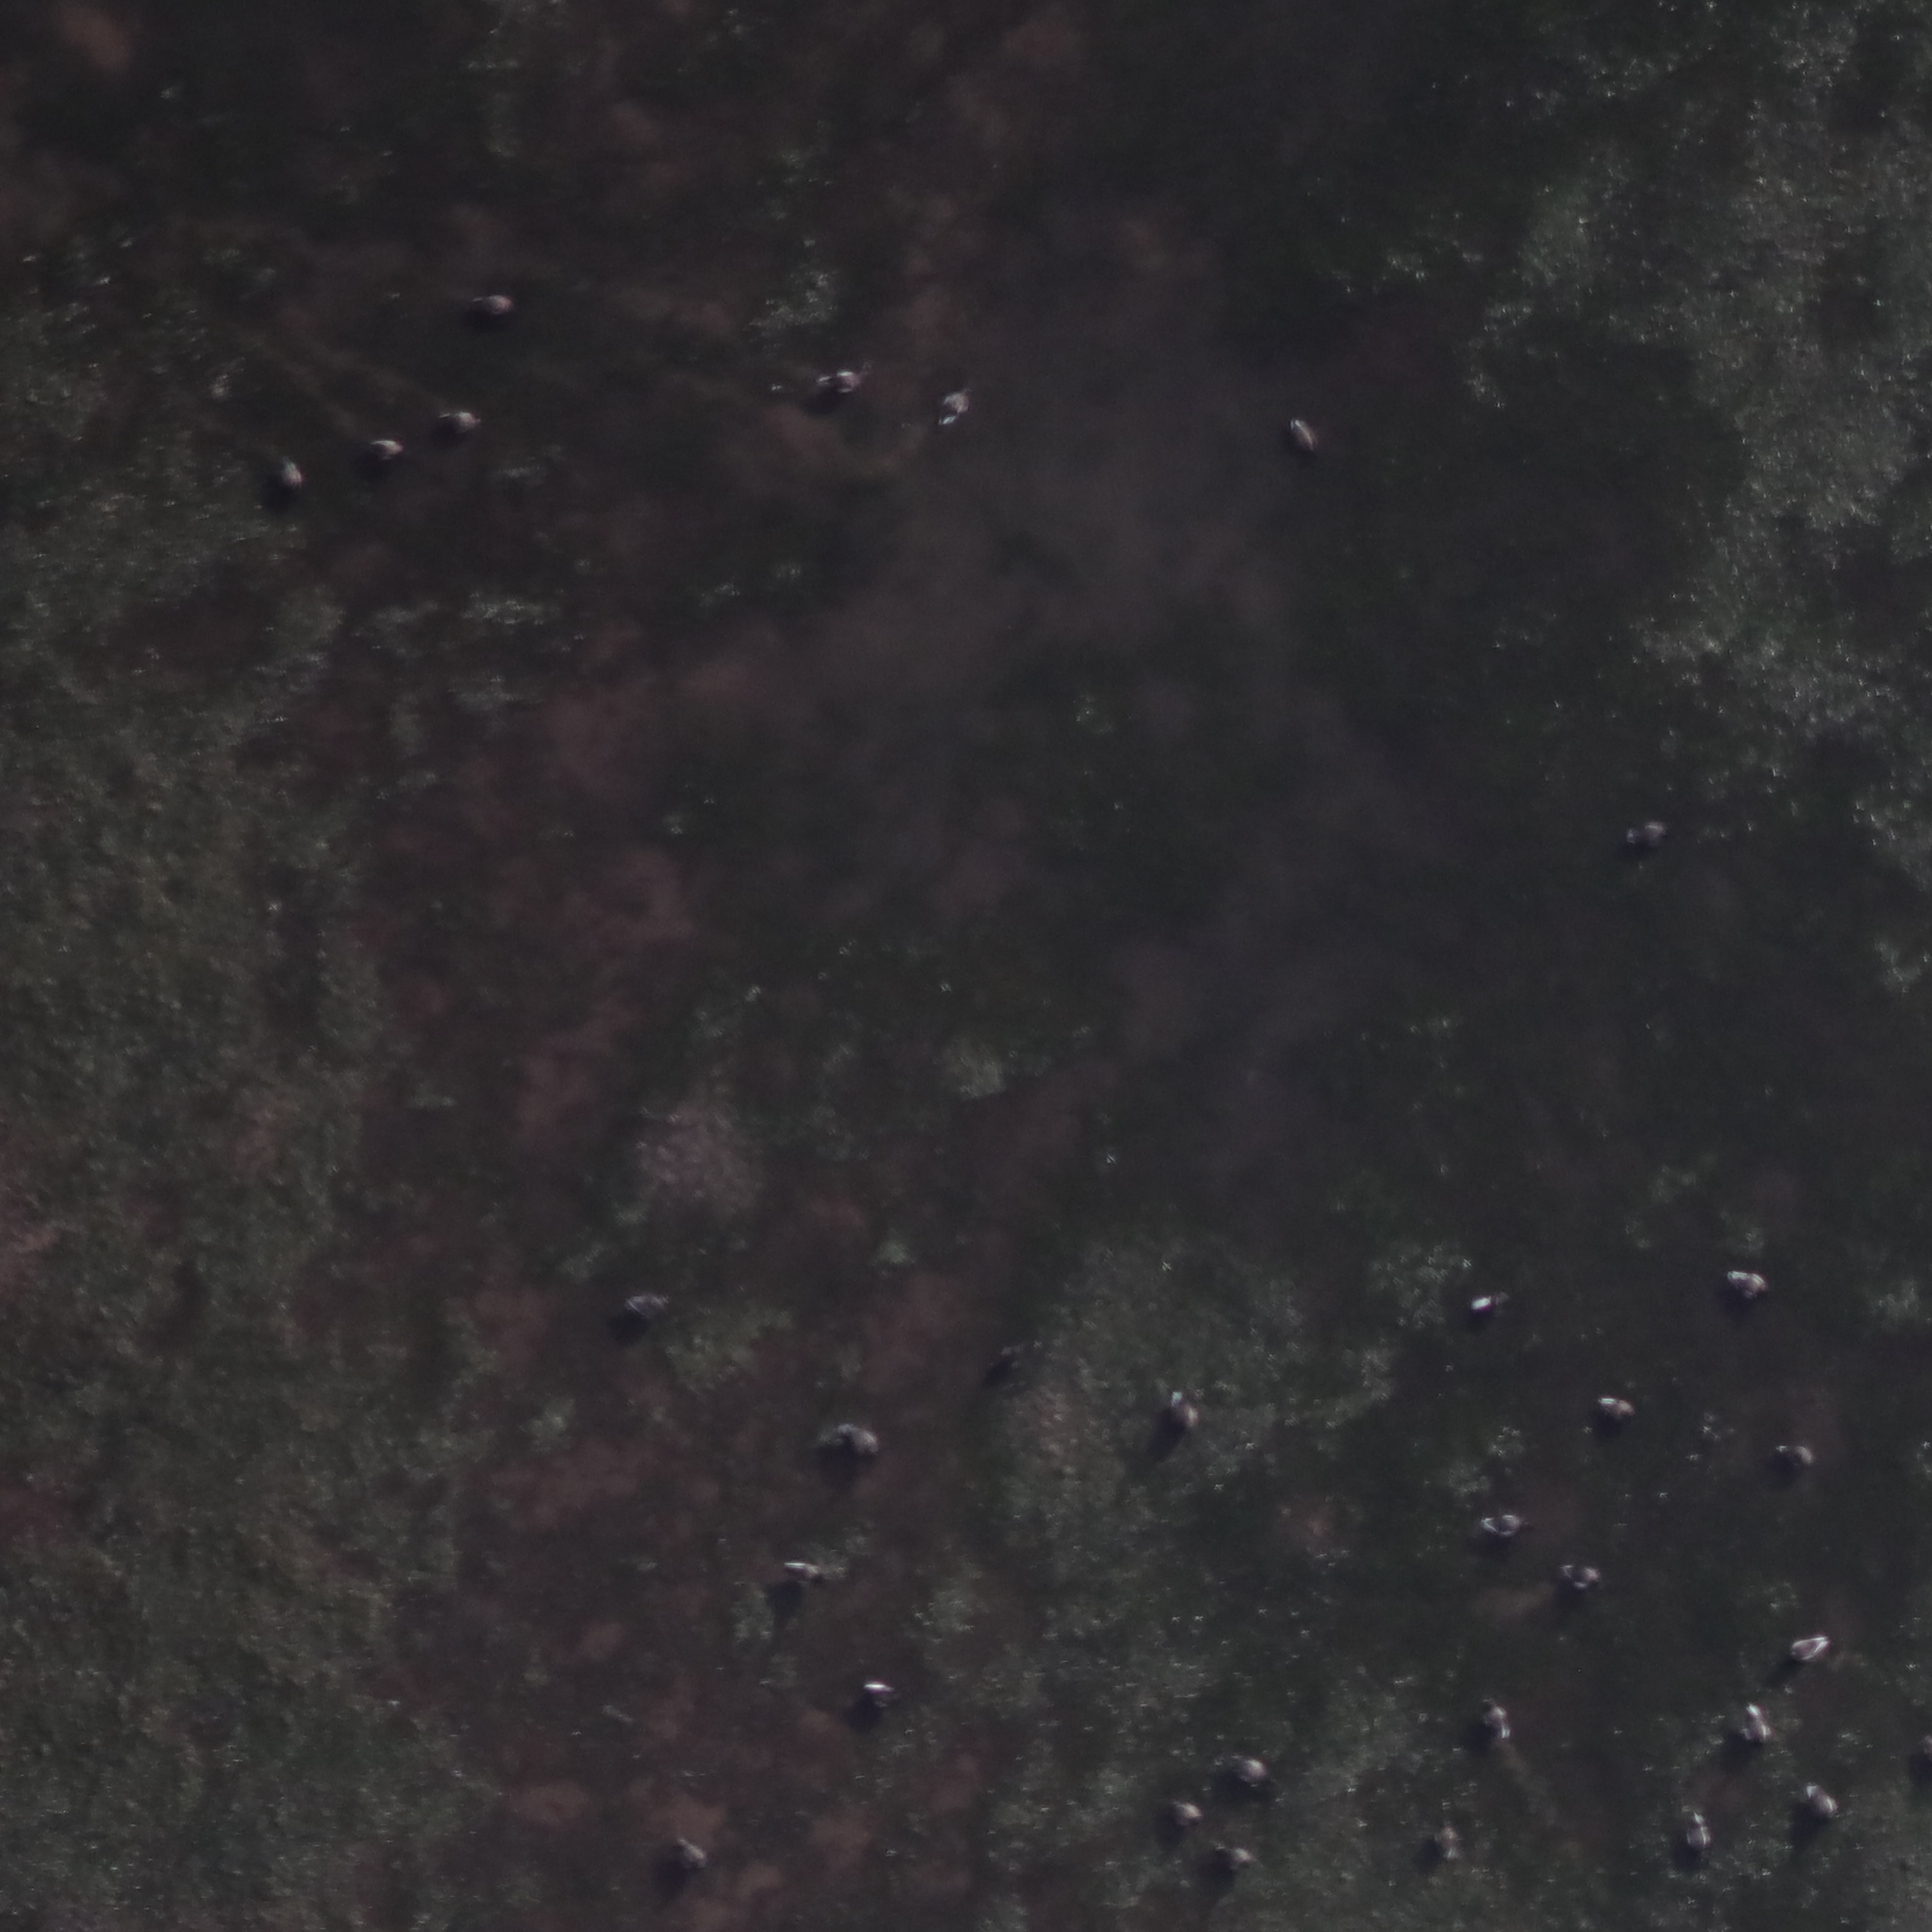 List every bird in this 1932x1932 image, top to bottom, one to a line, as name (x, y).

brant (494, 305)
brant (840, 380)
brant (951, 397)
brant (450, 423)
brant (1308, 435)
brant (385, 442)
brant (293, 476)
brant (1645, 829)
brant (1737, 1274)
brant (1484, 1297)
brant (647, 1303)
brant (1621, 1411)
brant (1184, 1413)
brant (853, 1445)
brant (1799, 1453)
brant (1503, 1522)
brant (806, 1564)
brant (1585, 1574)
brant (1807, 1652)
brant (881, 1687)
brant (1498, 1714)
brant (1753, 1726)
brant (1249, 1772)
brant (1821, 1806)
brant (1192, 1821)
brant (1696, 1837)
brant (1449, 1840)
brant (689, 1857)
brant (1240, 1857)